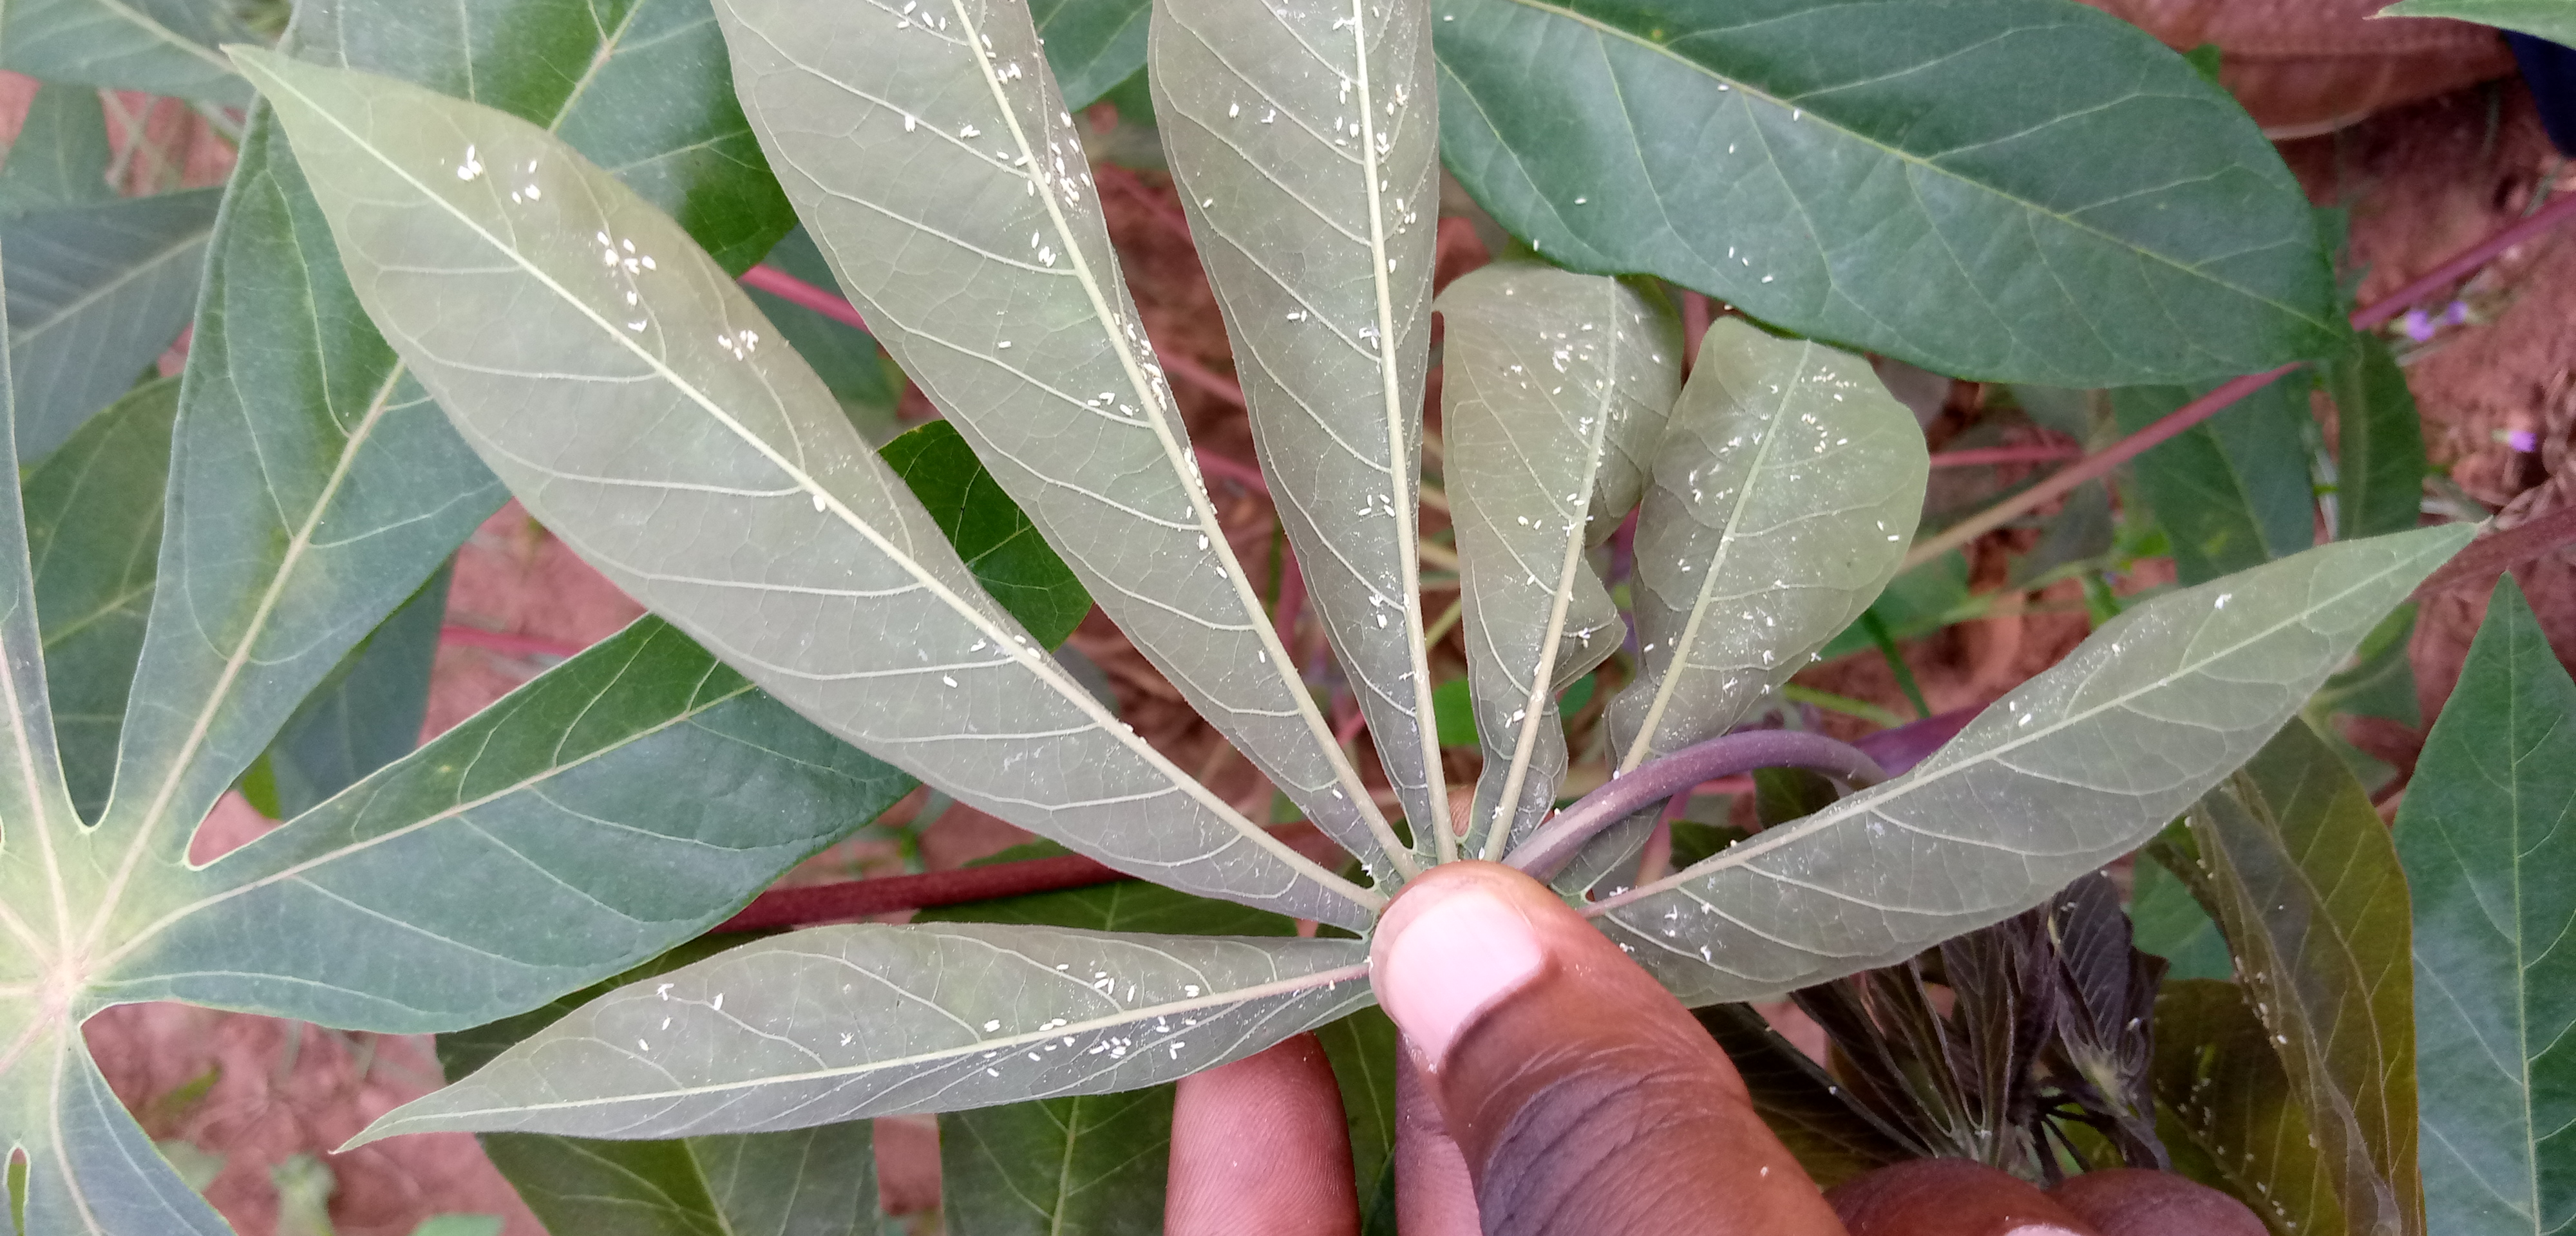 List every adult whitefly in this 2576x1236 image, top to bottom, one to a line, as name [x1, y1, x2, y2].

whitefly [904, 1, 917, 15]
whitefly [1371, 4, 1381, 19]
whitefly [920, 8, 936, 28]
whitefly [1441, 14, 1455, 23]
whitefly [938, 14, 948, 32]
whitefly [1331, 14, 1356, 31]
whitefly [897, 19, 912, 30]
whitefly [981, 32, 995, 49]
whitefly [985, 50, 997, 59]
whitefly [1010, 62, 1023, 80]
whitefly [996, 68, 1009, 86]
whitefly [1009, 68, 1014, 78]
whitefly [1344, 77, 1352, 93]
whitefly [1395, 82, 1405, 97]
whitefly [1715, 83, 1729, 92]
whitefly [1340, 89, 1346, 106]
whitefly [1385, 101, 1394, 117]
whitefly [1227, 102, 1241, 119]
whitefly [1791, 106, 1799, 123]
whitefly [1260, 108, 1278, 124]
whitefly [1060, 109, 1073, 129]
whitefly [904, 111, 916, 133]
whitefly [1334, 115, 1343, 132]
whitefly [1349, 122, 1355, 138]
whitefly [1354, 122, 1361, 138]
whitefly [960, 124, 973, 137]
whitefly [1376, 129, 1388, 146]
whitefly [968, 130, 982, 138]
whitefly [1068, 137, 1079, 153]
whitefly [1333, 138, 1348, 147]
whitefly [1050, 141, 1064, 155]
whitefly [1727, 142, 1735, 156]
whitefly [467, 143, 475, 159]
whitefly [1384, 144, 1390, 154]
whitefly [1373, 145, 1385, 156]
whitefly [995, 149, 1010, 161]
whitefly [1013, 154, 1031, 167]
whitefly [1056, 156, 1065, 164]
whitefly [527, 158, 539, 174]
whitefly [467, 160, 484, 177]
whitefly [1056, 163, 1066, 176]
whitefly [457, 165, 473, 182]
whitefly [1044, 170, 1052, 186]
whitefly [1080, 171, 1092, 188]
whitefly [1066, 176, 1077, 188]
whitefly [1060, 178, 1069, 190]
whitefly [1026, 178, 1037, 198]
whitefly [1379, 178, 1392, 192]
whitefly [525, 183, 543, 201]
whitefly [511, 189, 522, 205]
whitefly [1073, 189, 1081, 201]
whitefly [1572, 194, 1588, 208]
whitefly [1065, 195, 1075, 209]
whitefly [1200, 195, 1214, 210]
whitefly [1395, 198, 1406, 211]
whitefly [1409, 211, 1418, 225]
whitefly [1404, 213, 1410, 223]
whitefly [1398, 227, 1406, 236]
whitefly [596, 230, 611, 245]
whitefly [1030, 230, 1040, 248]
whitefly [1531, 236, 1540, 254]
whitefly [622, 237, 637, 254]
whitefly [1726, 244, 1736, 261]
whitefly [1044, 245, 1050, 263]
whitefly [1038, 247, 1044, 263]
whitefly [604, 248, 621, 268]
whitefly [1047, 252, 1057, 268]
whitefly [641, 254, 659, 272]
whitefly [1740, 255, 1750, 268]
whitefly [623, 257, 641, 266]
whitefly [1387, 257, 1397, 274]
whitefly [627, 265, 641, 276]
whitefly [1759, 274, 1776, 286]
whitefly [1504, 288, 1515, 297]
whitefly [625, 290, 641, 306]
whitefly [1722, 303, 1735, 312]
whitefly [1300, 307, 1307, 323]
whitefly [1285, 310, 1302, 321]
whitefly [1112, 311, 1121, 326]
whitefly [1632, 313, 1641, 326]
whitefly [625, 317, 649, 334]
whitefly [1126, 322, 1134, 328]
whitefly [1578, 323, 1595, 332]
whitefly [1356, 325, 1377, 339]
whitefly [1126, 327, 1137, 341]
whitefly [739, 328, 747, 341]
whitefly [746, 329, 760, 353]
whitefly [1616, 329, 1626, 342]
whitefly [1537, 330, 1550, 342]
whitefly [1555, 331, 1568, 339]
whitefly [717, 333, 734, 350]
whitefly [1370, 335, 1379, 351]
whitefly [1139, 337, 1153, 350]
whitefly [996, 339, 1014, 350]
whitefly [734, 346, 744, 362]
whitefly [1141, 348, 1150, 357]
whitefly [1553, 349, 1571, 360]
whitefly [1578, 352, 1592, 362]
whitefly [1651, 352, 1661, 364]
whitefly [1551, 356, 1566, 373]
whitefly [1143, 360, 1163, 379]
whitefly [1508, 362, 1516, 373]
whitefly [1517, 365, 1523, 373]
whitefly [1826, 371, 1835, 381]
whitefly [1821, 373, 1826, 384]
whitefly [1811, 374, 1817, 384]
whitefly [1799, 375, 1805, 384]
whitefly [1594, 377, 1604, 390]
whitefly [1608, 377, 1616, 388]
whitefly [1151, 379, 1165, 395]
whitefly [1843, 379, 1850, 388]
whitefly [1518, 380, 1529, 389]
whitefly [1768, 382, 1779, 395]
whitefly [1551, 386, 1562, 395]
whitefly [1108, 391, 1115, 406]
whitefly [1098, 391, 1109, 398]
whitefly [1832, 391, 1844, 402]
whitefly [1157, 395, 1170, 411]
whitefly [1086, 398, 1101, 408]
whitefly [1119, 403, 1133, 417]
whitefly [1801, 411, 1806, 422]
whitefly [1806, 411, 1812, 422]
whitefly [1811, 415, 1817, 424]
whitefly [1578, 426, 1588, 436]
whitefly [1820, 429, 1829, 439]
whitefly [1748, 430, 1763, 446]
whitefly [1733, 435, 1742, 447]
whitefly [1836, 437, 1849, 447]
whitefly [1726, 438, 1734, 448]
whitefly [1819, 439, 1827, 449]
whitefly [1182, 445, 1193, 463]
whitefly [1813, 445, 1822, 454]
whitefly [1718, 446, 1732, 453]
whitefly [1595, 460, 1604, 469]
whitefly [1188, 462, 1200, 478]
whitefly [1195, 478, 1204, 487]
whitefly [1200, 487, 1207, 496]
whitefly [1690, 488, 1699, 494]
whitefly [1715, 490, 1725, 502]
whitefly [1694, 491, 1702, 503]
whitefly [1366, 492, 1372, 508]
whitefly [1566, 492, 1578, 504]
whitefly [810, 492, 828, 514]
whitefly [1379, 492, 1391, 504]
whitefly [1573, 499, 1586, 507]
whitefly [1209, 501, 1219, 516]
whitefly [1185, 504, 1193, 521]
whitefly [1383, 504, 1396, 519]
whitefly [1356, 507, 1374, 518]
whitefly [1516, 514, 1529, 527]
whitefly [1584, 514, 1594, 522]
whitefly [1561, 517, 1577, 539]
whitefly [1533, 518, 1542, 531]
whitefly [1877, 519, 1886, 532]
whitefly [1886, 532, 1901, 543]
whitefly [1198, 533, 1204, 553]
whitefly [1204, 535, 1209, 550]
whitefly [1676, 556, 1685, 567]
whitefly [1215, 563, 1229, 579]
whitefly [1680, 565, 1691, 572]
whitefly [1525, 573, 1537, 586]
whitefly [1566, 590, 1575, 603]
whitefly [1367, 592, 1384, 608]
whitefly [2213, 592, 2224, 610]
whitefly [1741, 607, 1756, 621]
whitefly [1381, 613, 1388, 626]
whitefly [1376, 613, 1384, 629]
whitefly [1765, 614, 1776, 628]
whitefly [1577, 626, 1593, 639]
whitefly [1013, 633, 1027, 644]
whitefly [1667, 635, 1677, 648]
whitefly [1582, 637, 1590, 649]
whitefly [969, 639, 987, 653]
whitefly [2110, 641, 2123, 656]
whitefly [1642, 642, 1654, 653]
whitefly [1026, 646, 1041, 659]
whitefly [1760, 648, 1779, 668]
whitefly [1256, 648, 1268, 665]
whitefly [1808, 650, 1824, 664]
whitefly [942, 673, 960, 689]
whitefly [1721, 675, 1739, 692]
whitefly [1759, 680, 1772, 697]
whitefly [2007, 700, 2018, 713]
whitefly [1512, 708, 1524, 717]
whitefly [2018, 711, 2032, 729]
whitefly [1513, 713, 1526, 723]
whitefly [1504, 716, 1512, 729]
whitefly [1611, 769, 1622, 781]
whitefly [1332, 787, 1345, 801]
whitefly [1490, 801, 1506, 819]
whitefly [1552, 805, 1563, 816]
whitefly [1727, 836, 1741, 848]
whitefly [1477, 843, 1487, 862]
whitefly [1359, 861, 1374, 880]
whitefly [1608, 885, 1629, 897]
whitefly [1662, 899, 1680, 921]
whitefly [1698, 900, 1711, 915]
whitefly [1618, 941, 1636, 955]
whitefly [1361, 955, 1376, 969]
whitefly [1055, 962, 1070, 971]
whitefly [1093, 970, 1108, 979]
whitefly [1108, 977, 1115, 996]
whitefly [1094, 977, 1110, 989]
whitefly [1327, 979, 1337, 991]
whitefly [654, 981, 677, 993]
whitefly [1126, 984, 1135, 1004]
whitefly [1184, 984, 1201, 992]
whitefly [711, 989, 726, 1013]
whitefly [1186, 991, 1200, 998]
whitefly [2123, 1014, 2140, 1032]
whitefly [659, 1015, 673, 1031]
whitefly [1155, 1015, 1170, 1025]
whitefly [1182, 1016, 1200, 1027]
whitefly [1050, 1017, 1068, 1025]
whitefly [985, 1018, 1000, 1029]
whitefly [1037, 1022, 1053, 1031]
whitefly [987, 1022, 1001, 1035]
whitefly [1155, 1025, 1171, 1035]
whitefly [838, 1029, 854, 1048]
whitefly [2276, 1033, 2288, 1045]
whitefly [1063, 1034, 1078, 1048]
whitefly [1111, 1036, 1121, 1046]
whitefly [637, 1036, 650, 1053]
whitefly [1122, 1036, 1133, 1047]
whitefly [1101, 1039, 1111, 1049]
whitefly [1171, 1040, 1186, 1049]
whitefly [1042, 1043, 1060, 1053]
whitefly [1087, 1045, 1105, 1054]
whitefly [1169, 1047, 1178, 1061]
whitefly [1112, 1048, 1126, 1055]
whitefly [1027, 1051, 1041, 1062]
whitefly [981, 1051, 998, 1058]
whitefly [1109, 1053, 1120, 1060]
whitefly [985, 1067, 1001, 1078]
whitefly [1826, 1083, 1839, 1096]
whitefly [1757, 1164, 1770, 1179]